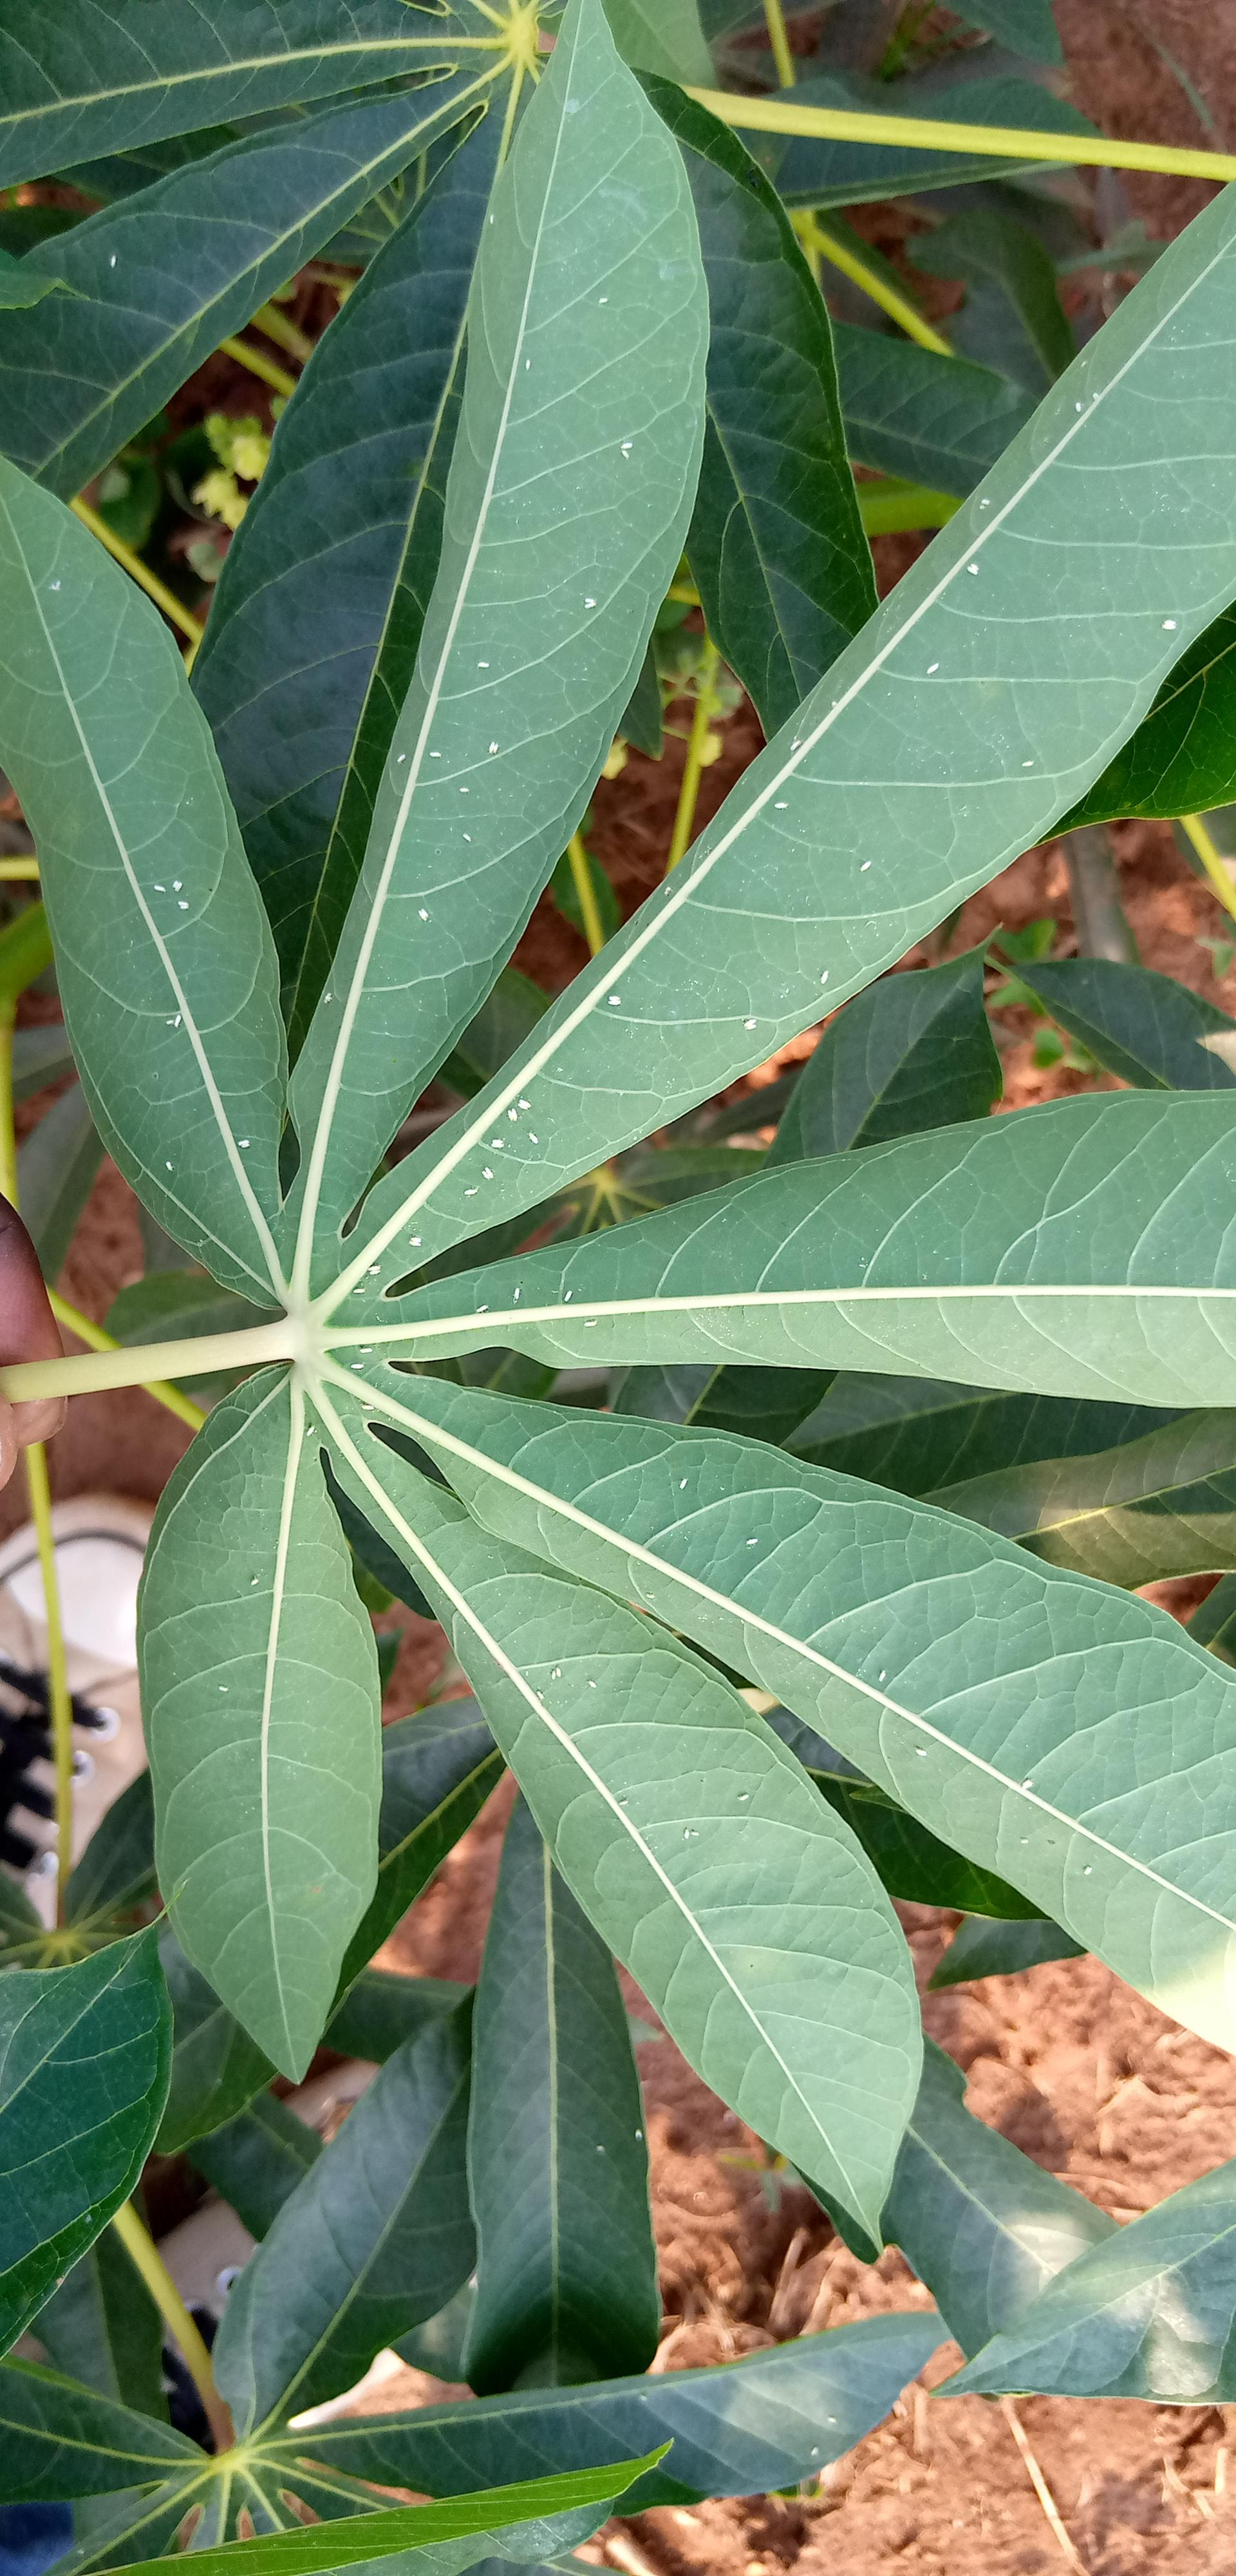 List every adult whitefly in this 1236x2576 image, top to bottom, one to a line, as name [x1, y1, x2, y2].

whitefly [487, 212, 496, 225]
whitefly [107, 252, 119, 270]
whitefly [596, 296, 612, 306]
whitefly [524, 357, 531, 374]
whitefly [1074, 399, 1083, 415]
whitefly [619, 441, 634, 450]
whitefly [620, 448, 631, 460]
whitefly [977, 496, 991, 512]
whitefly [966, 560, 981, 576]
whitefly [47, 579, 61, 592]
whitefly [581, 595, 599, 612]
whitefly [1159, 617, 1181, 634]
whitefly [475, 660, 494, 671]
whitefly [926, 661, 943, 677]
whitefly [487, 739, 501, 755]
whitefly [787, 739, 805, 752]
whitefly [427, 748, 444, 761]
whitefly [395, 752, 407, 763]
whitefly [1020, 759, 1037, 771]
whitefly [456, 785, 471, 795]
whitefly [772, 801, 792, 811]
whitefly [460, 831, 474, 844]
whitefly [858, 858, 875, 875]
whitefly [170, 878, 185, 893]
whitefly [151, 884, 166, 895]
whitefly [176, 900, 191, 912]
whitefly [414, 907, 430, 922]
whitefly [818, 969, 830, 987]
whitefly [323, 992, 335, 1006]
whitefly [606, 994, 623, 1008]
whitefly [164, 1014, 183, 1029]
whitefly [744, 1016, 758, 1032]
whitefly [516, 1096, 532, 1112]
whitefly [503, 1106, 519, 1124]
whitefly [525, 1130, 540, 1147]
whitefly [489, 1137, 505, 1150]
whitefly [236, 1138, 250, 1150]
whitefly [164, 1160, 175, 1173]
whitefly [479, 1166, 495, 1182]
whitefly [462, 1187, 479, 1197]
whitefly [406, 1233, 424, 1249]
whitefly [368, 1263, 382, 1277]
whitefly [512, 1284, 521, 1302]
whitefly [351, 1287, 366, 1296]
whitefly [561, 1289, 575, 1304]
whitefly [474, 1303, 491, 1314]
whitefly [582, 1319, 602, 1330]
whitefly [357, 1345, 374, 1356]
whitefly [348, 1362, 366, 1372]
whitefly [357, 1403, 376, 1413]
whitefly [304, 1423, 318, 1439]
whitefly [677, 1476, 689, 1492]
whitefly [744, 1536, 758, 1547]
whitefly [247, 1576, 261, 1587]
whitefly [548, 1665, 564, 1679]
whitefly [876, 1668, 889, 1683]
whitefly [585, 1678, 599, 1690]
whitefly [215, 1683, 231, 1694]
whitefly [534, 1689, 545, 1700]
whitefly [913, 1745, 929, 1759]
whitefly [1018, 1777, 1035, 1793]
whitefly [736, 1791, 751, 1803]
whitefly [617, 1798, 628, 1809]
whitefly [682, 1826, 690, 1841]
whitefly [688, 1829, 701, 1839]
whitefly [1018, 1836, 1029, 1847]
whitefly [1081, 1862, 1094, 1877]
whitefly [633, 2125, 646, 2144]
whitefly [595, 2142, 606, 2155]
whitefly [826, 2414, 838, 2426]
whitefly [809, 2445, 822, 2458]